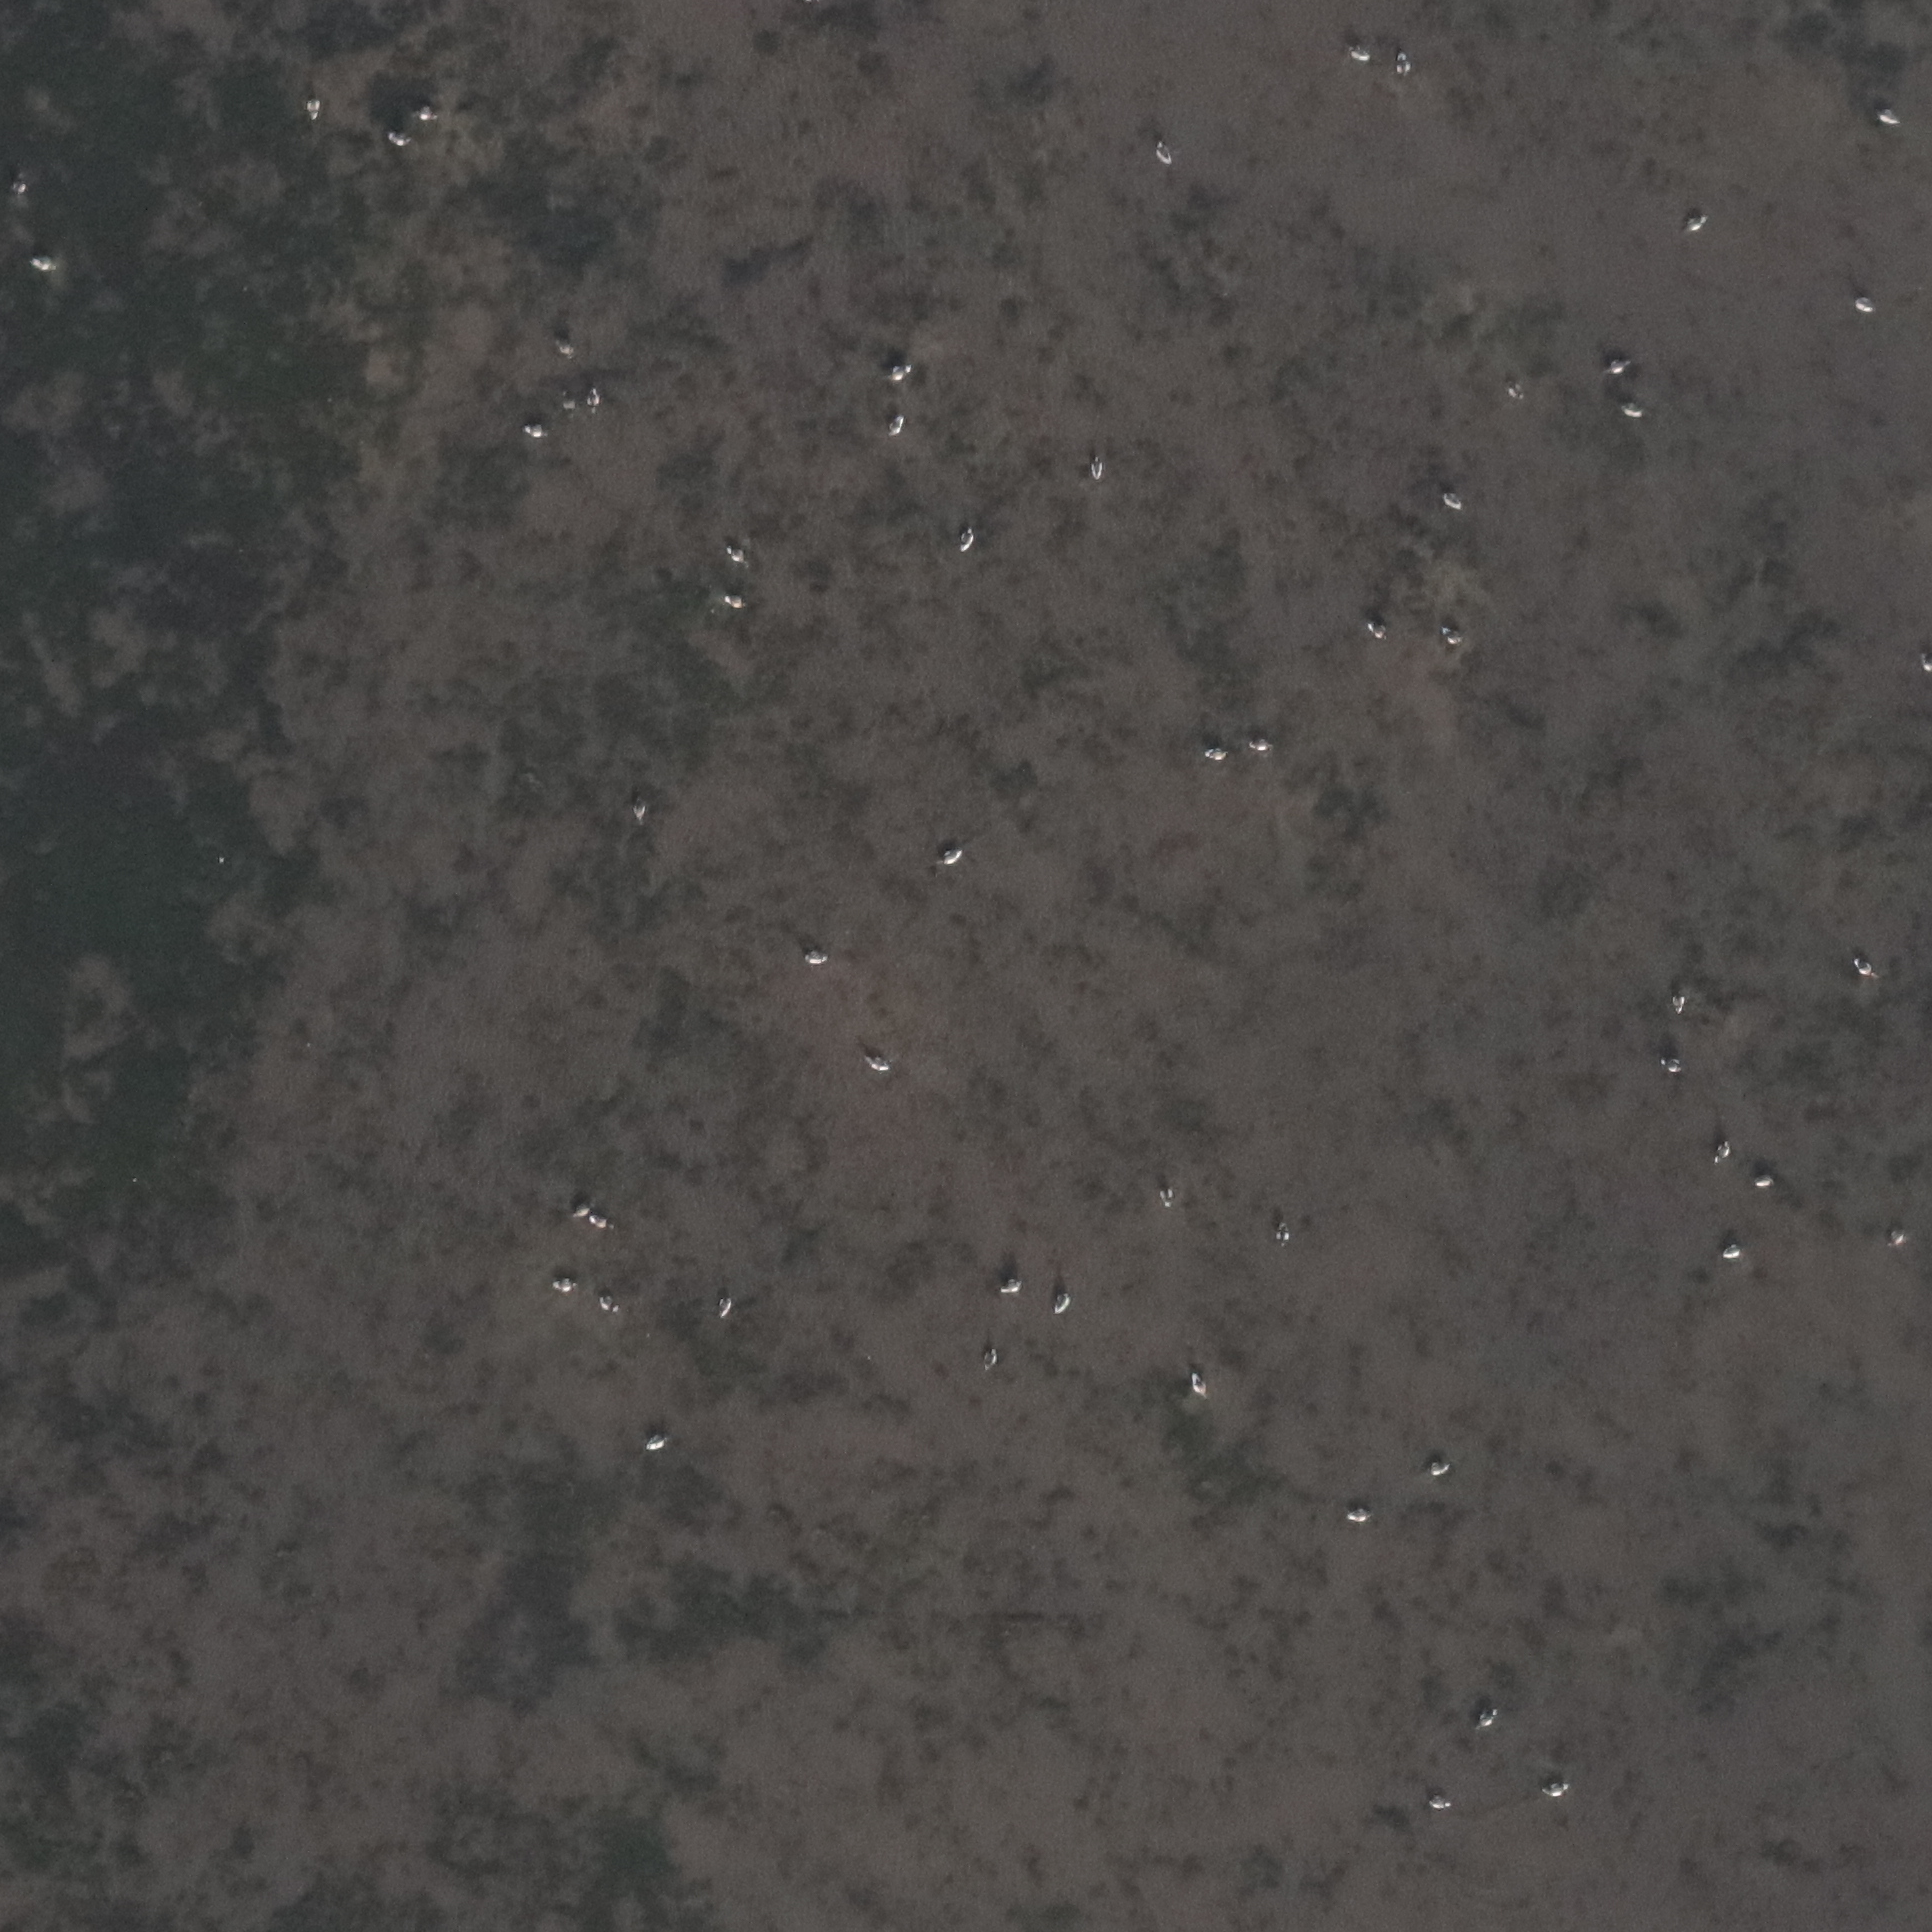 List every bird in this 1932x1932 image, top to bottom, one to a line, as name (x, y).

brant (1362, 54)
brant (1406, 67)
brant (313, 107)
brant (427, 113)
brant (1889, 116)
brant (398, 138)
brant (1164, 152)
brant (19, 187)
brant (1694, 222)
brant (45, 264)
brant (1864, 304)
brant (565, 344)
brant (1618, 365)
brant (898, 373)
brant (1517, 388)
brant (592, 396)
brant (570, 402)
brant (1629, 408)
brant (894, 425)
brant (534, 430)
brant (1097, 468)
brant (1452, 503)
brant (967, 538)
brant (736, 555)
brant (734, 601)
brant (1379, 630)
brant (1451, 636)
brant (1928, 659)
brant (1260, 743)
brant (1217, 754)
brant (639, 809)
brant (950, 855)
brant (818, 956)
brant (1864, 967)
brant (1678, 1002)
brant (877, 1062)
brant (1673, 1065)
brant (1722, 1151)
brant (1764, 1181)
brant (1165, 1193)
brant (581, 1211)
brant (598, 1221)
brant (1282, 1234)
brant (1895, 1236)
brant (1732, 1251)
brant (565, 1284)
brant (1012, 1286)
brant (609, 1302)
brant (1061, 1303)
brant (724, 1306)
brant (990, 1358)
brant (1199, 1385)
brant (658, 1442)
brant (1438, 1468)
brant (1359, 1514)
brant (1485, 1719)
brant (1555, 1788)
brant (1438, 1801)